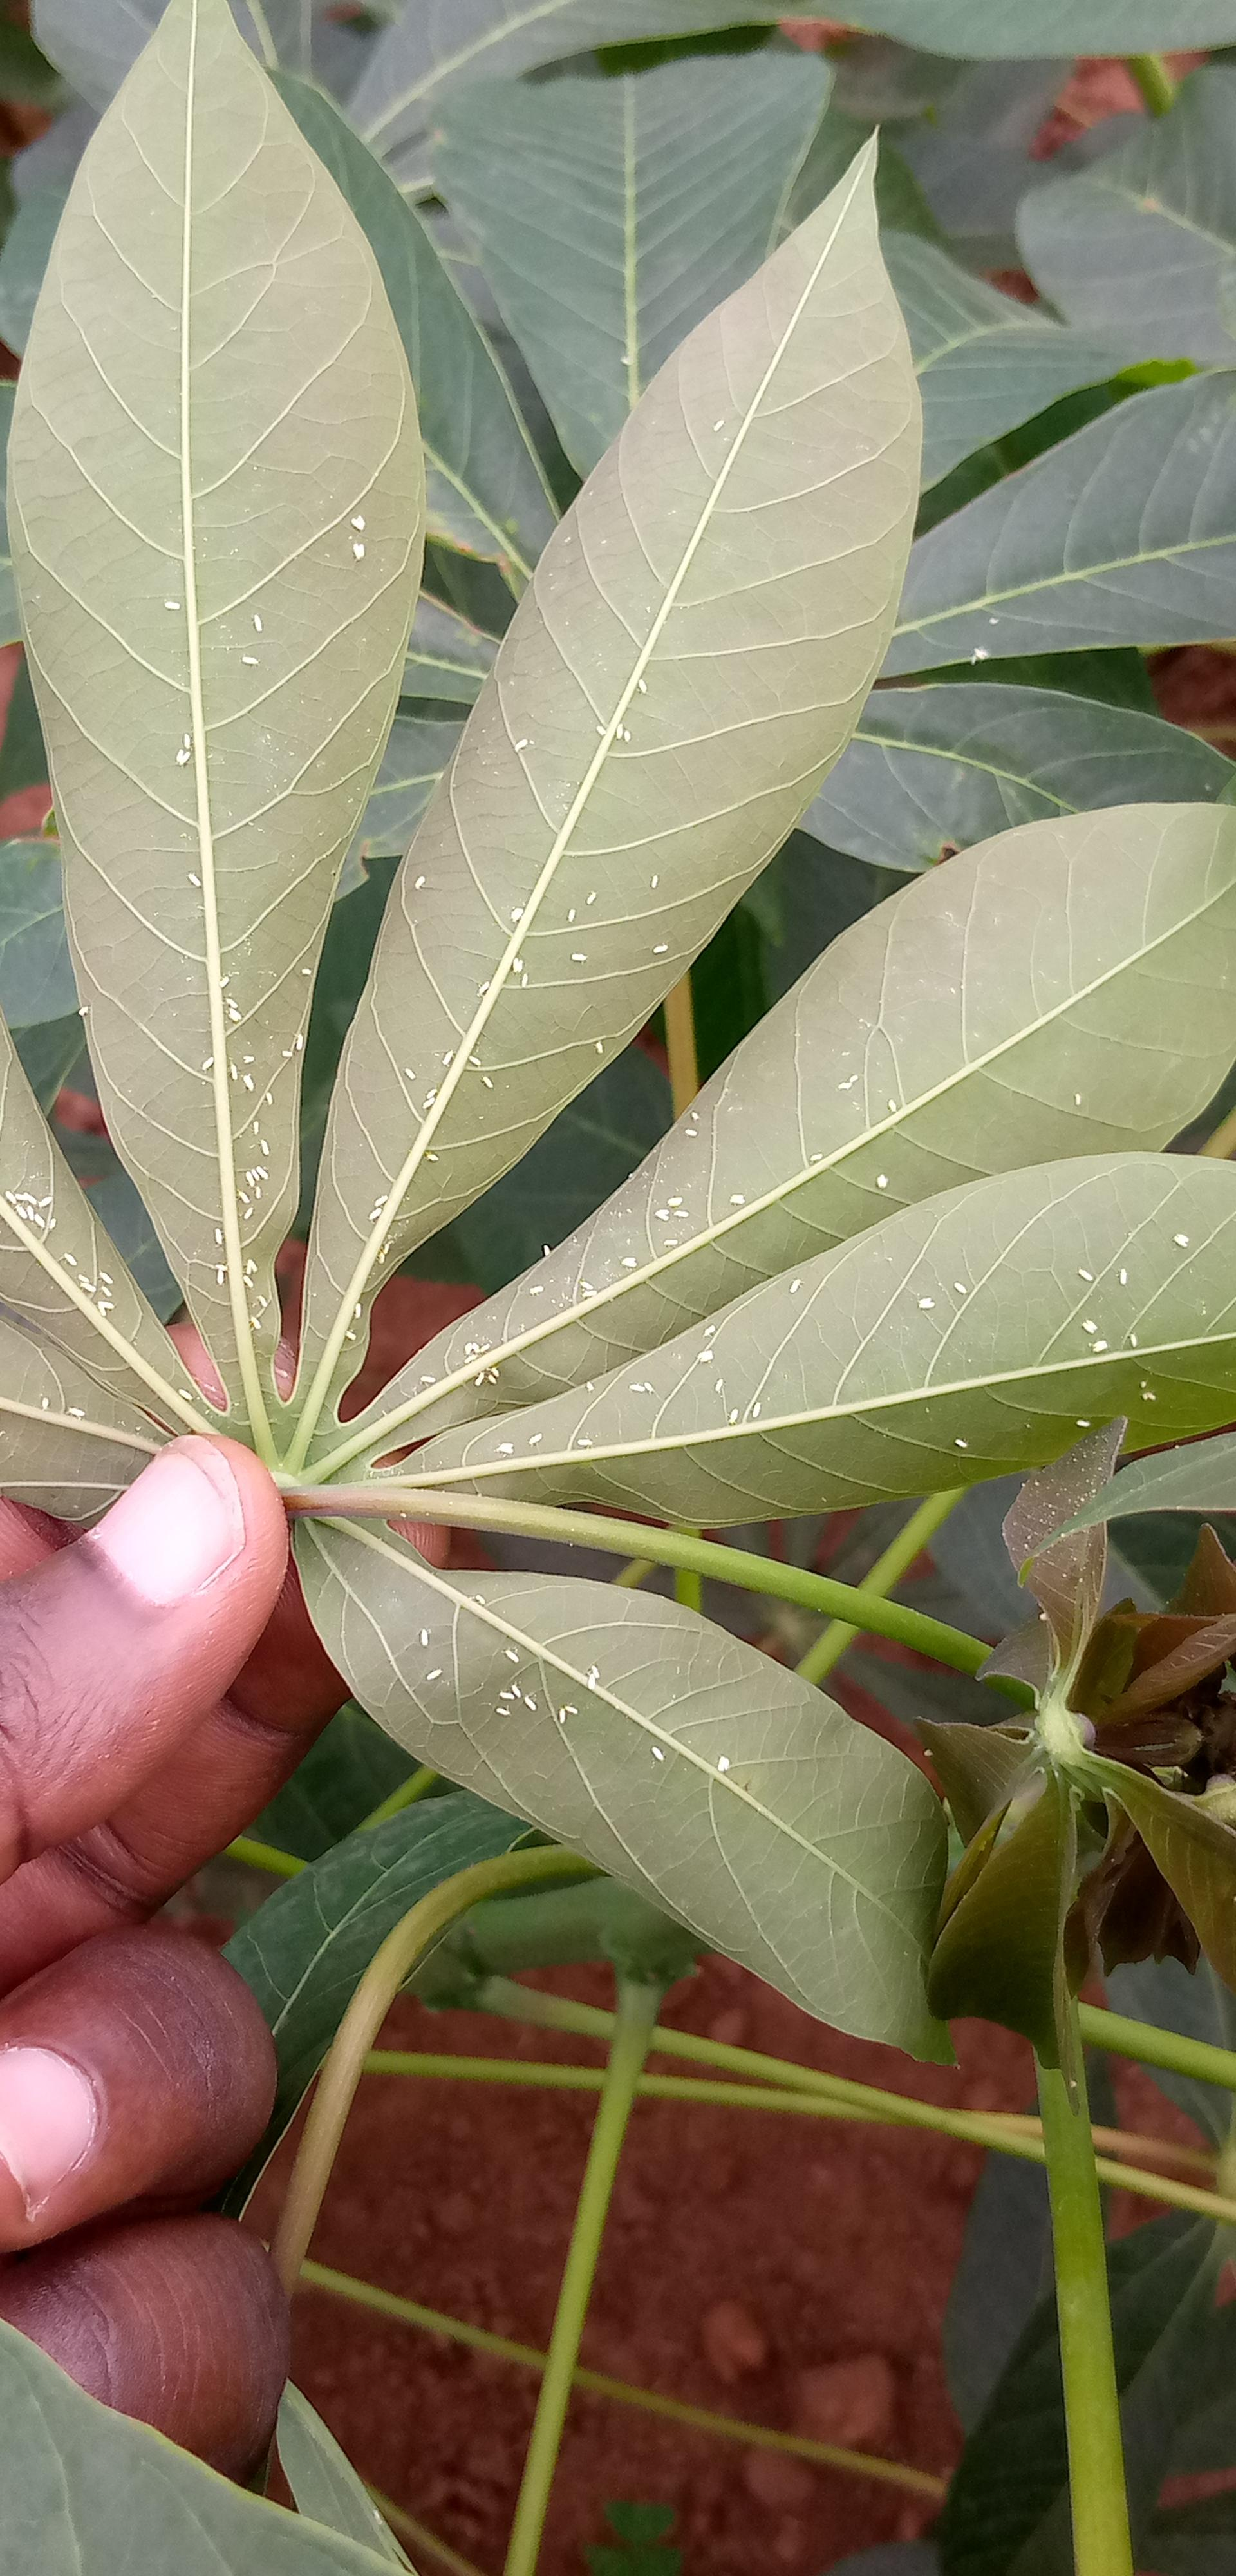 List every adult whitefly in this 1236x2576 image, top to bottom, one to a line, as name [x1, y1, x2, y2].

whitefly [702, 409, 730, 444]
whitefly [346, 508, 373, 539]
whitefly [346, 538, 372, 558]
whitefly [159, 594, 189, 618]
whitefly [240, 598, 279, 638]
whitefly [230, 644, 264, 677]
whitefly [617, 676, 653, 700]
whitefly [587, 717, 606, 749]
whitefly [612, 718, 648, 759]
whitefly [174, 725, 203, 756]
whitefly [507, 730, 531, 764]
whitefly [159, 739, 194, 772]
whitefly [174, 850, 214, 891]
whitefly [402, 865, 426, 893]
whitefly [648, 869, 680, 897]
whitefly [577, 878, 611, 907]
whitefly [505, 896, 534, 923]
whitefly [559, 902, 583, 931]
whitefly [642, 934, 677, 966]
whitefly [510, 949, 541, 997]
whitefly [499, 953, 536, 996]
whitefly [566, 953, 597, 976]
whitefly [286, 956, 316, 991]
whitefly [201, 972, 238, 997]
whitefly [465, 977, 498, 1007]
whitefly [211, 996, 248, 1030]
whitefly [220, 1001, 252, 1029]
whitefly [286, 1026, 317, 1057]
whitefly [569, 1032, 604, 1058]
whitefly [464, 1036, 487, 1068]
whitefly [194, 1040, 225, 1078]
whitefly [271, 1043, 302, 1072]
whitefly [433, 1043, 457, 1067]
whitefly [241, 1046, 274, 1072]
whitefly [218, 1054, 247, 1094]
whitefly [391, 1057, 415, 1081]
whitefly [473, 1057, 502, 1101]
whitefly [817, 1058, 867, 1099]
whitefly [832, 1063, 861, 1097]
whitefly [232, 1065, 265, 1099]
whitefly [258, 1079, 286, 1114]
whitefly [408, 1084, 442, 1114]
whitefly [880, 1084, 913, 1126]
whitefly [1069, 1085, 1091, 1116]
whitefly [681, 1103, 712, 1130]
whitefly [246, 1110, 270, 1141]
whitefly [682, 1119, 722, 1150]
whitefly [254, 1141, 284, 1162]
whitefly [407, 1142, 442, 1176]
whitefly [809, 1146, 829, 1170]
whitefly [243, 1159, 279, 1200]
whitefly [239, 1164, 274, 1196]
whitefly [863, 1164, 897, 1200]
whitefly [226, 1180, 274, 1225]
whitefly [722, 1180, 751, 1208]
whitefly [221, 1182, 263, 1225]
whitefly [1, 1184, 55, 1229]
whitefly [648, 1184, 691, 1219]
whitefly [360, 1186, 397, 1211]
whitefly [1, 1190, 51, 1224]
whitefly [636, 1191, 691, 1226]
whitefly [352, 1196, 386, 1231]
whitefly [1165, 1211, 1197, 1249]
whitefly [200, 1218, 223, 1246]
whitefly [531, 1231, 557, 1255]
whitefly [659, 1232, 686, 1253]
whitefly [365, 1236, 401, 1269]
whitefly [44, 1239, 89, 1278]
whitefly [355, 1239, 400, 1275]
whitefly [1055, 1247, 1114, 1302]
whitefly [235, 1250, 261, 1277]
whitefly [608, 1251, 648, 1281]
whitefly [1109, 1254, 1147, 1297]
whitefly [201, 1256, 233, 1283]
whitefly [614, 1256, 638, 1278]
whitefly [89, 1260, 126, 1306]
whitefly [937, 1261, 971, 1306]
whitefly [223, 1263, 257, 1293]
whitefly [787, 1267, 816, 1304]
whitefly [68, 1270, 103, 1309]
whitefly [568, 1270, 606, 1303]
whitefly [247, 1277, 285, 1311]
whitefly [565, 1280, 599, 1306]
whitefly [513, 1281, 551, 1302]
whitefly [901, 1290, 942, 1331]
whitefly [89, 1291, 126, 1331]
whitefly [344, 1296, 364, 1320]
whitefly [1080, 1300, 1118, 1359]
whitefly [246, 1309, 268, 1337]
whitefly [330, 1316, 365, 1348]
whitefly [1080, 1320, 1119, 1363]
whitefly [703, 1322, 730, 1345]
whitefly [1116, 1322, 1154, 1359]
whitefly [443, 1327, 502, 1362]
whitefly [457, 1331, 502, 1358]
whitefly [689, 1341, 731, 1372]
whitefly [460, 1354, 503, 1389]
whitefly [464, 1354, 512, 1392]
whitefly [689, 1356, 717, 1376]
whitefly [411, 1362, 449, 1389]
whitefly [701, 1365, 733, 1392]
whitefly [577, 1367, 606, 1406]
whitefly [619, 1374, 653, 1397]
whitefly [160, 1375, 203, 1401]
whitefly [1128, 1376, 1159, 1417]
whitefly [24, 1376, 57, 1419]
whitefly [632, 1378, 666, 1406]
whitefly [722, 1394, 747, 1435]
whitefly [1059, 1397, 1100, 1440]
whitefly [746, 1399, 776, 1431]
whitefly [59, 1400, 92, 1434]
whitefly [521, 1419, 556, 1469]
whitefly [944, 1421, 975, 1463]
whitefly [574, 1424, 601, 1461]
whitefly [494, 1431, 522, 1465]
whitefly [471, 1583, 492, 1608]
whitefly [418, 1619, 474, 1651]
whitefly [487, 1631, 522, 1669]
whitefly [417, 1651, 453, 1689]
whitefly [577, 1660, 606, 1685]
whitefly [574, 1663, 613, 1692]
whitefly [508, 1669, 545, 1714]
whitefly [497, 1674, 545, 1710]
whitefly [467, 1692, 522, 1739]
whitefly [535, 1692, 579, 1737]
whitefly [545, 1703, 583, 1746]
whitefly [644, 1732, 671, 1776]
whitefly [701, 1744, 735, 1776]